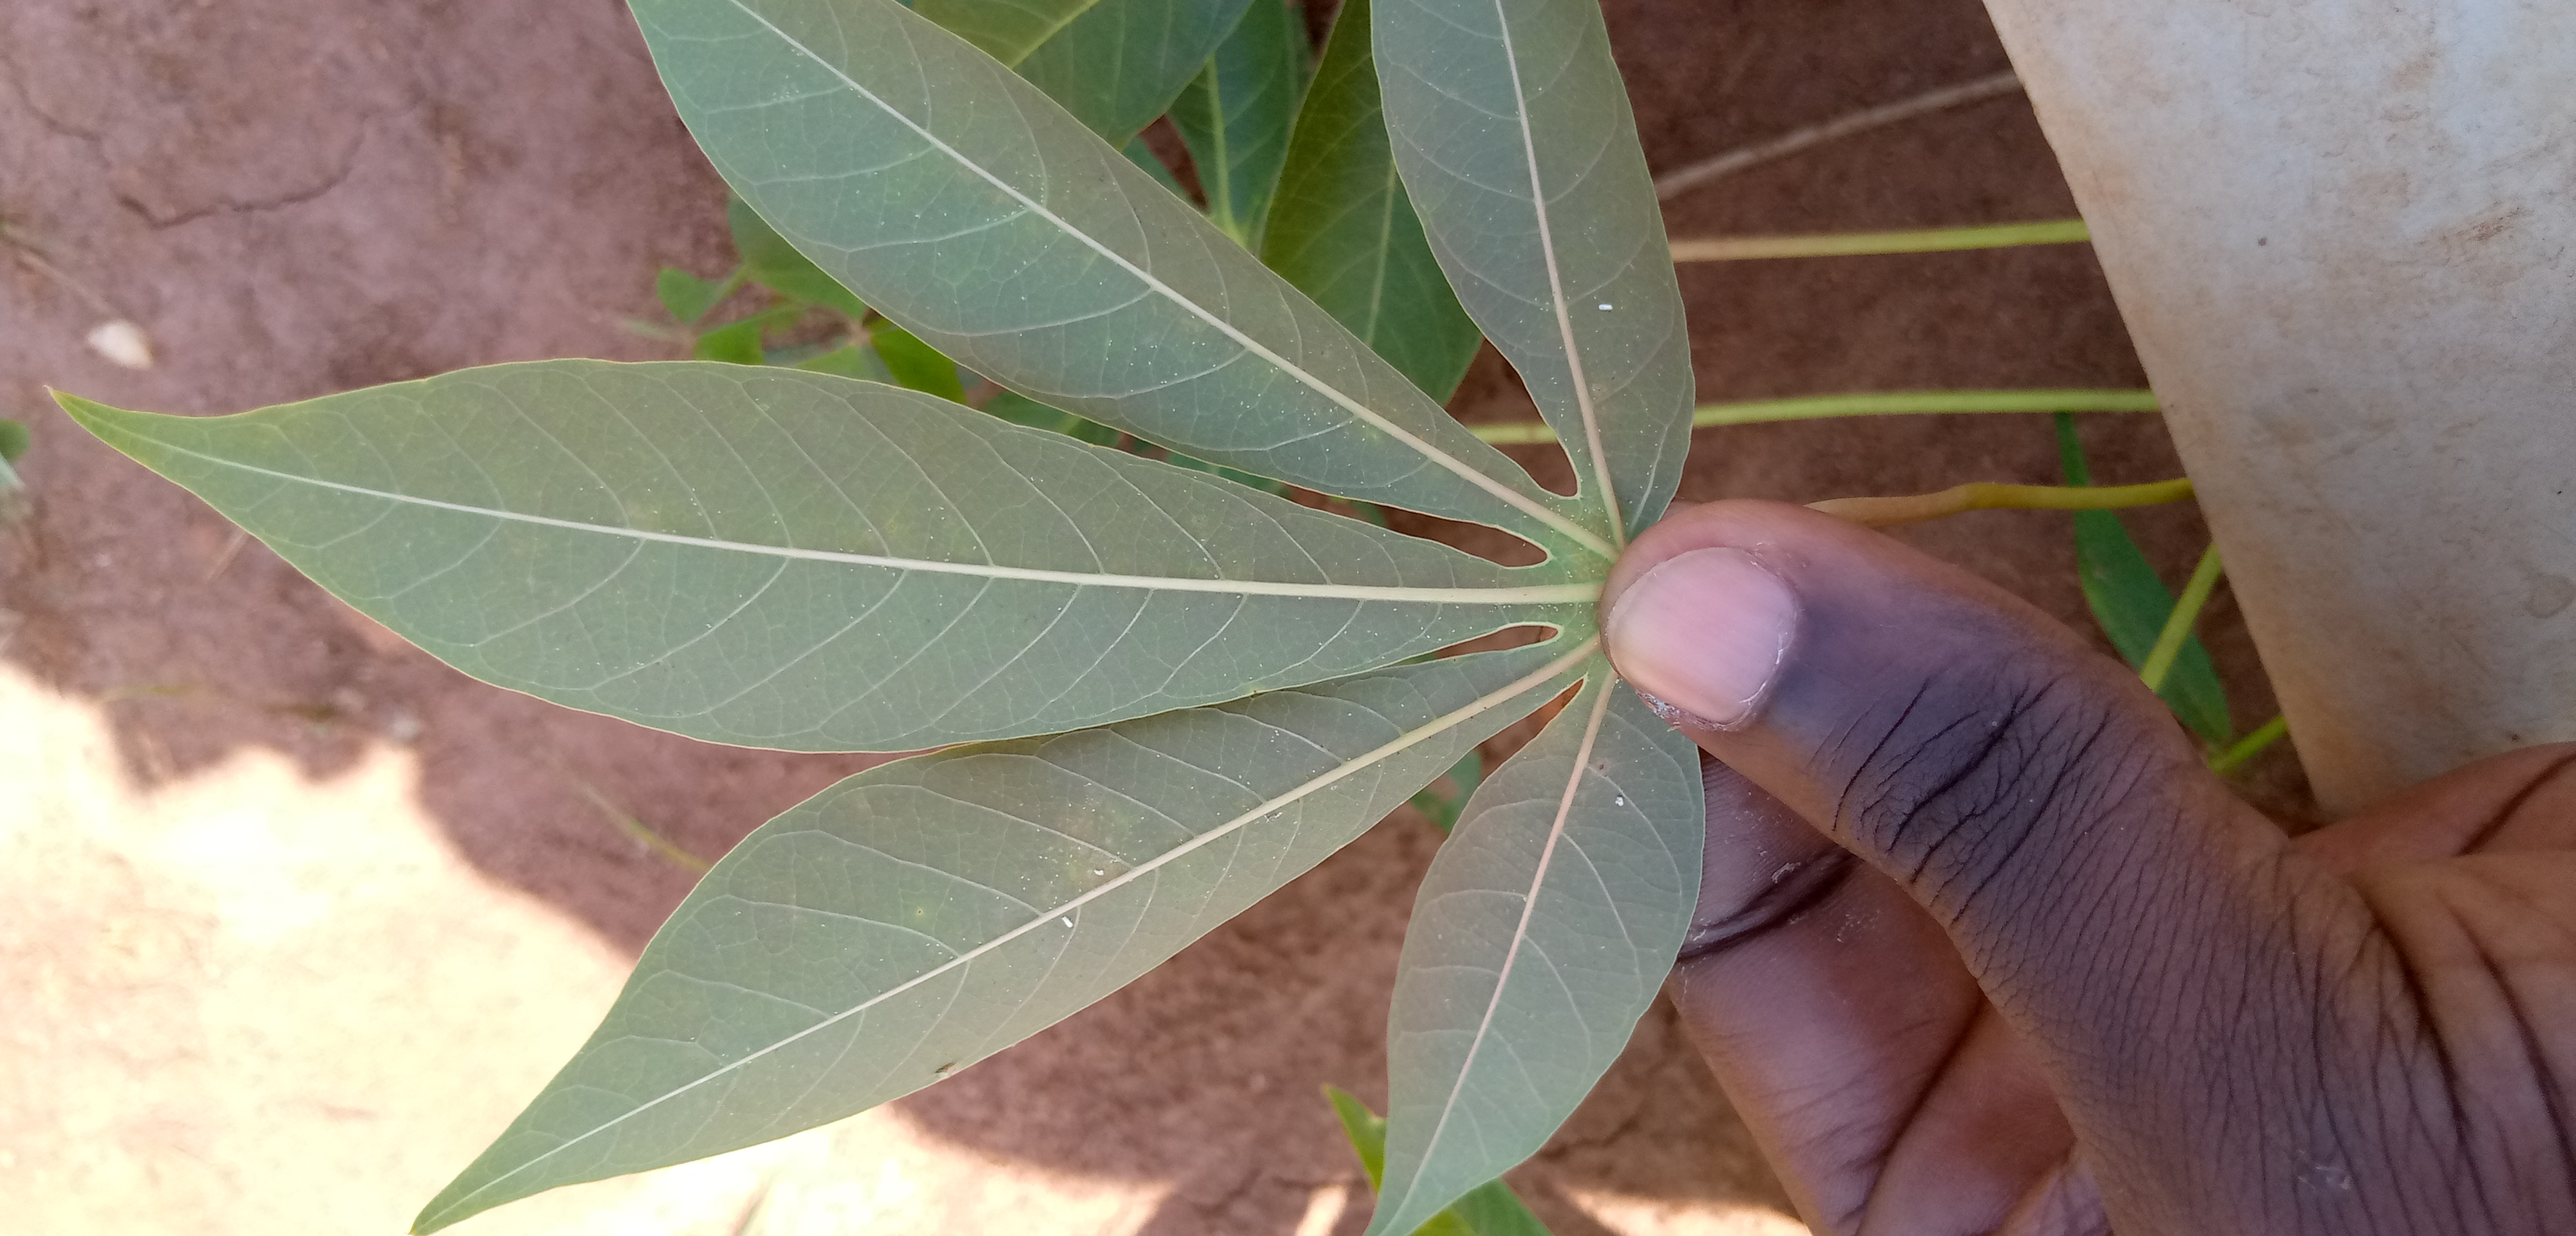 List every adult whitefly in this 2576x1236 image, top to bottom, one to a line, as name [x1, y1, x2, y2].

whitefly [1597, 301, 1615, 315]
whitefly [1061, 913, 1075, 930]